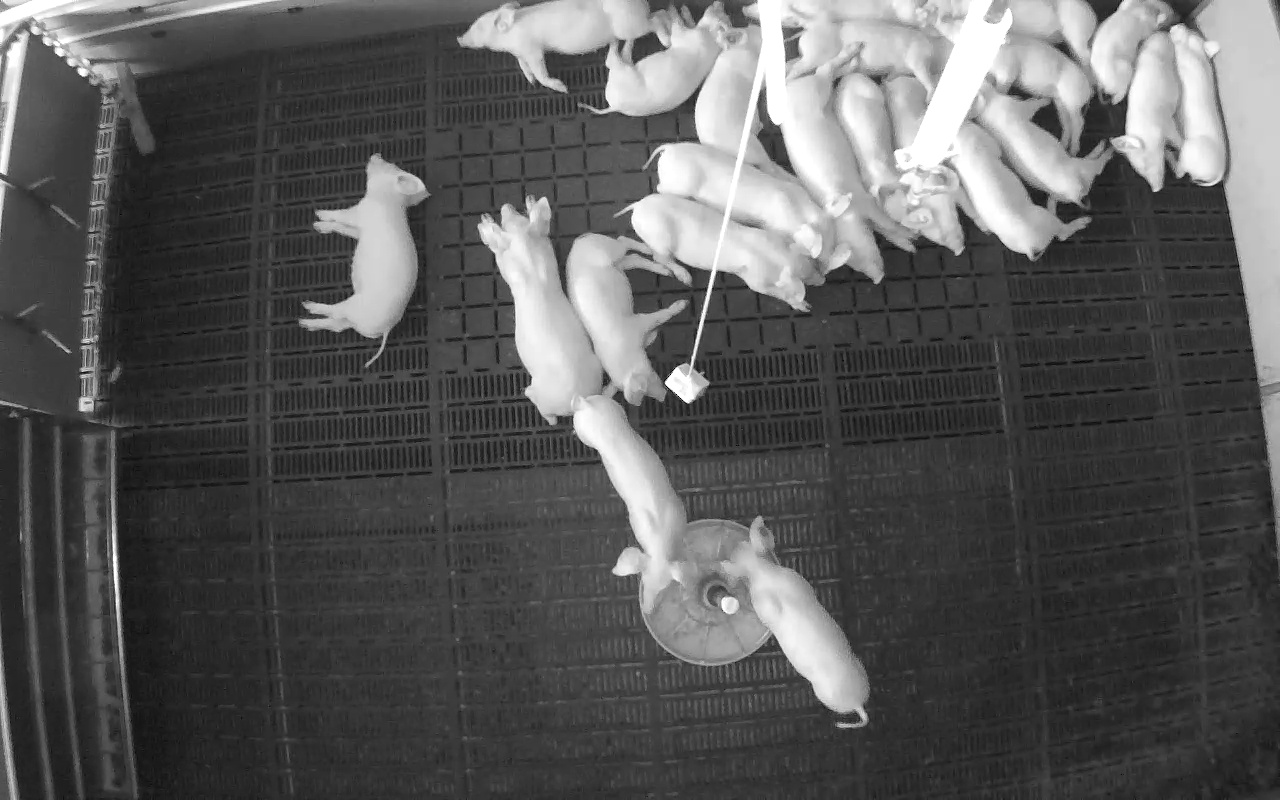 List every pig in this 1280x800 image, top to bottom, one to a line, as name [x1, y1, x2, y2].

pig [458, 0, 670, 94]
pig [741, 0, 927, 30]
pig [576, 1, 745, 119]
pig [1088, 1, 1182, 105]
pig [914, 2, 1099, 87]
pig [932, 13, 1094, 157]
pig [695, 16, 801, 184]
pig [784, 19, 954, 107]
pig [1164, 25, 1228, 188]
pig [1111, 30, 1186, 194]
pig [780, 40, 919, 285]
pig [879, 70, 994, 256]
pig [834, 72, 910, 223]
pig [964, 77, 1116, 210]
pig [949, 119, 1092, 264]
pig [644, 143, 852, 276]
pig [295, 152, 432, 367]
pig [615, 193, 825, 312]
pig [476, 194, 603, 427]
pig [567, 233, 688, 406]
pig [571, 397, 700, 615]
pig [708, 516, 872, 728]